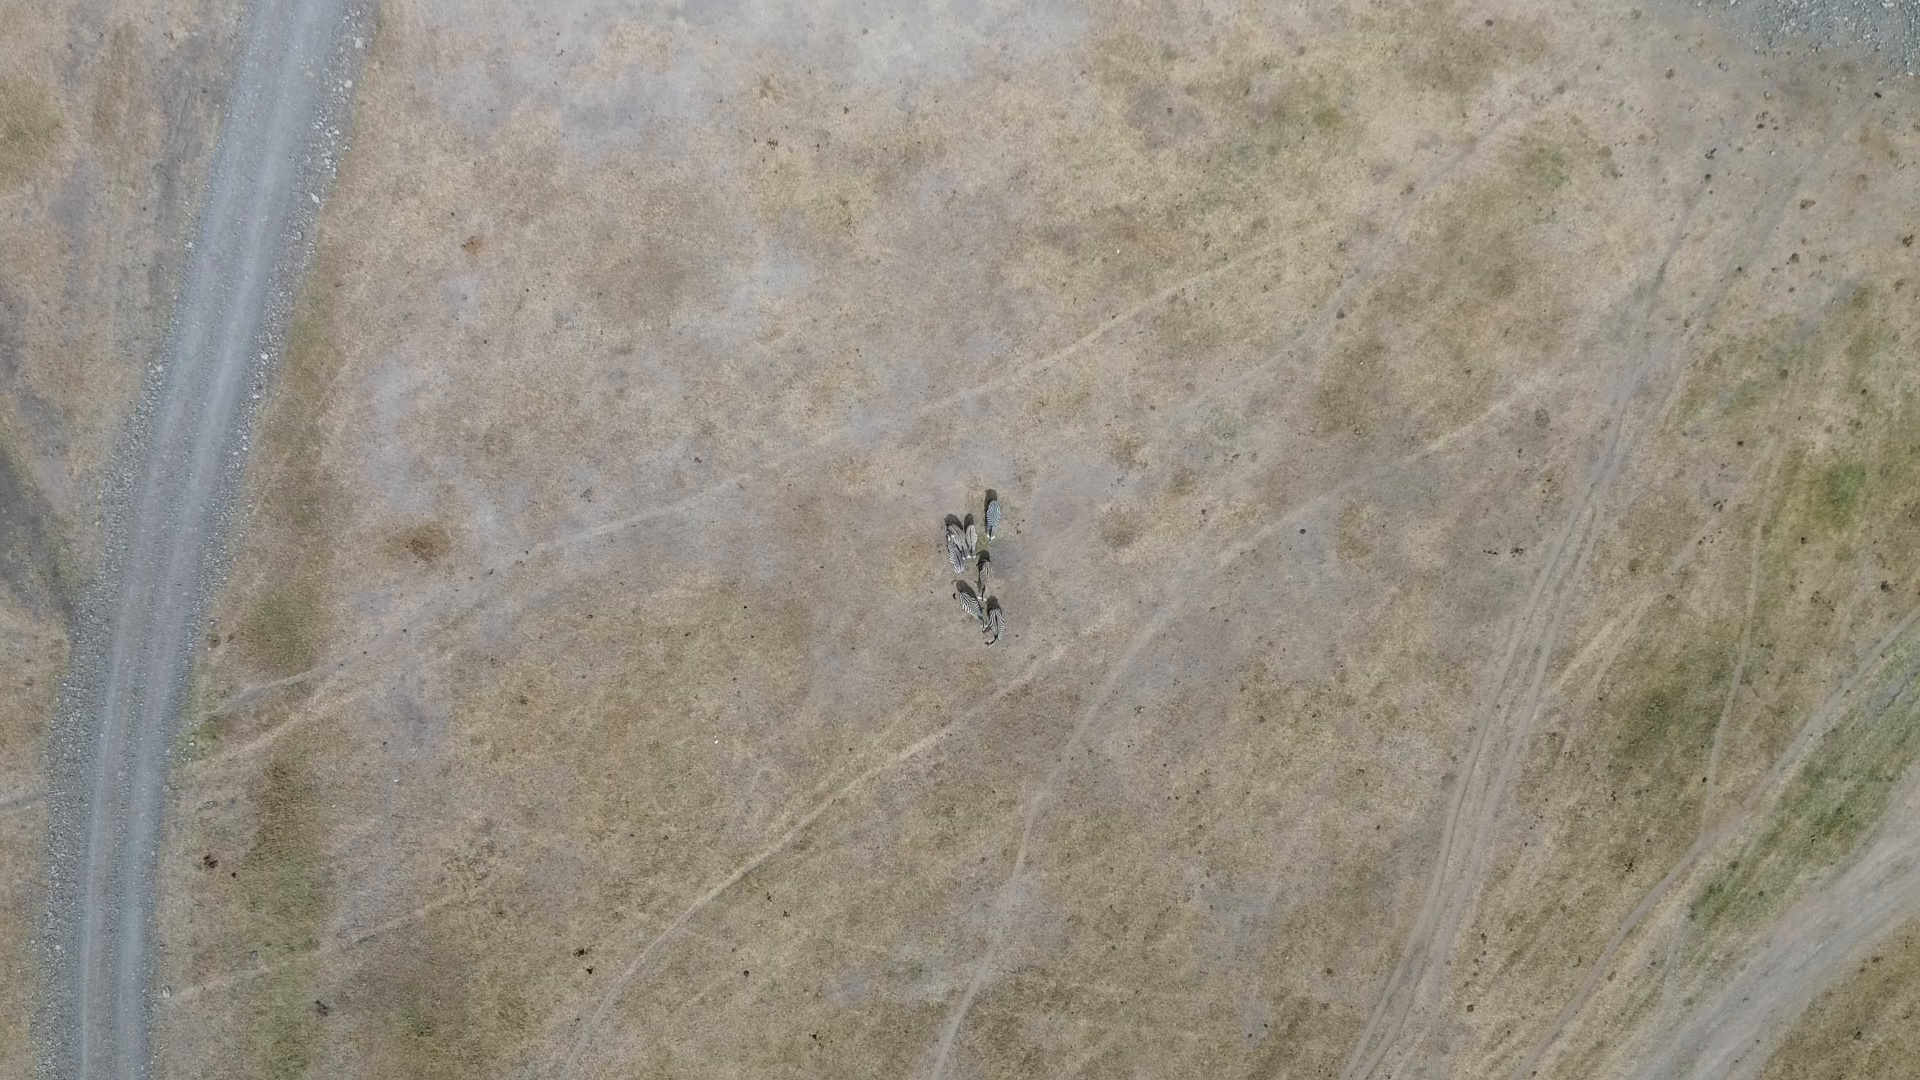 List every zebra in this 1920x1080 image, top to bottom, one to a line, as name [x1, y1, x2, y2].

zebra [985, 500, 1002, 543]
zebra [947, 524, 968, 561]
zebra [964, 525, 977, 561]
zebra [946, 532, 964, 573]
zebra [978, 559, 993, 595]
zebra [960, 591, 987, 629]
zebra [984, 608, 1006, 648]